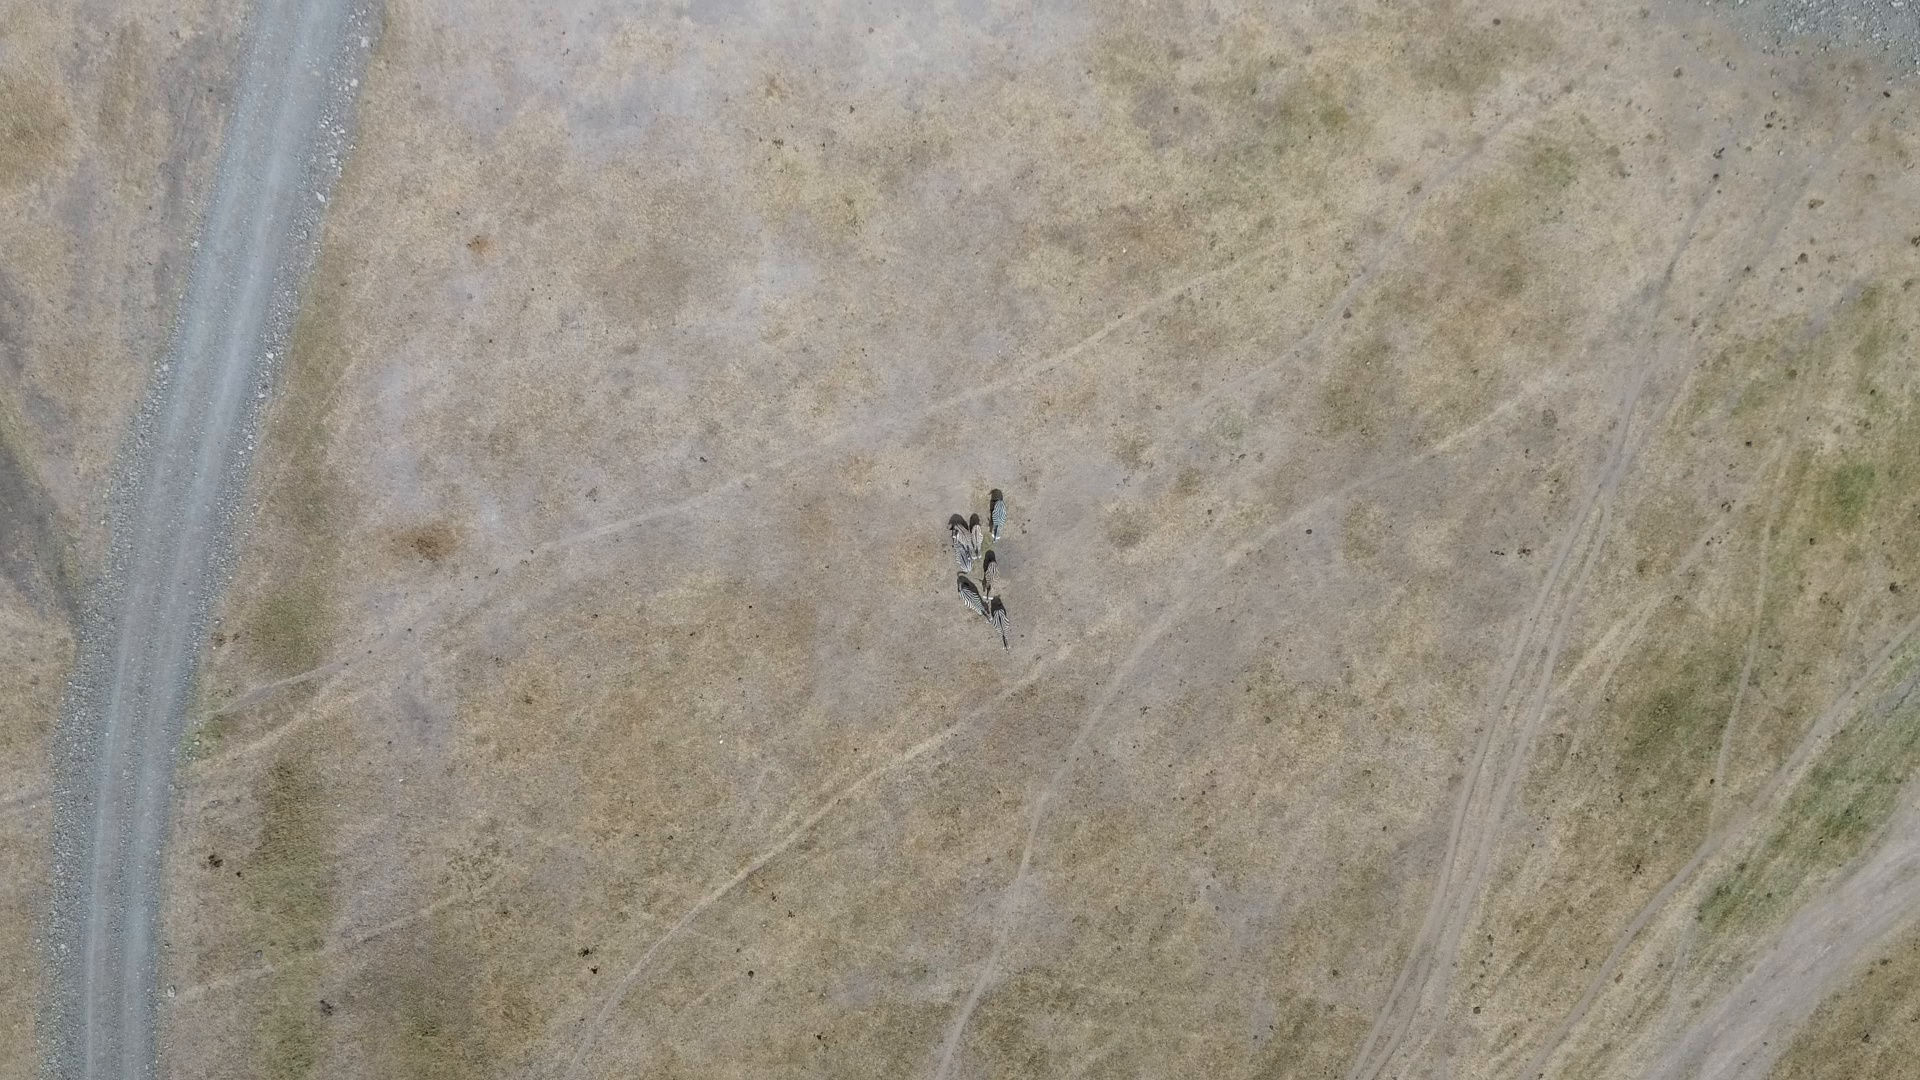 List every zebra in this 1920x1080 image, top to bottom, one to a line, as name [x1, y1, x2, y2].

zebra [989, 502, 1006, 543]
zebra [971, 523, 983, 561]
zebra [955, 524, 977, 559]
zebra [952, 535, 973, 571]
zebra [984, 560, 999, 597]
zebra [959, 586, 993, 624]
zebra [994, 608, 1011, 653]